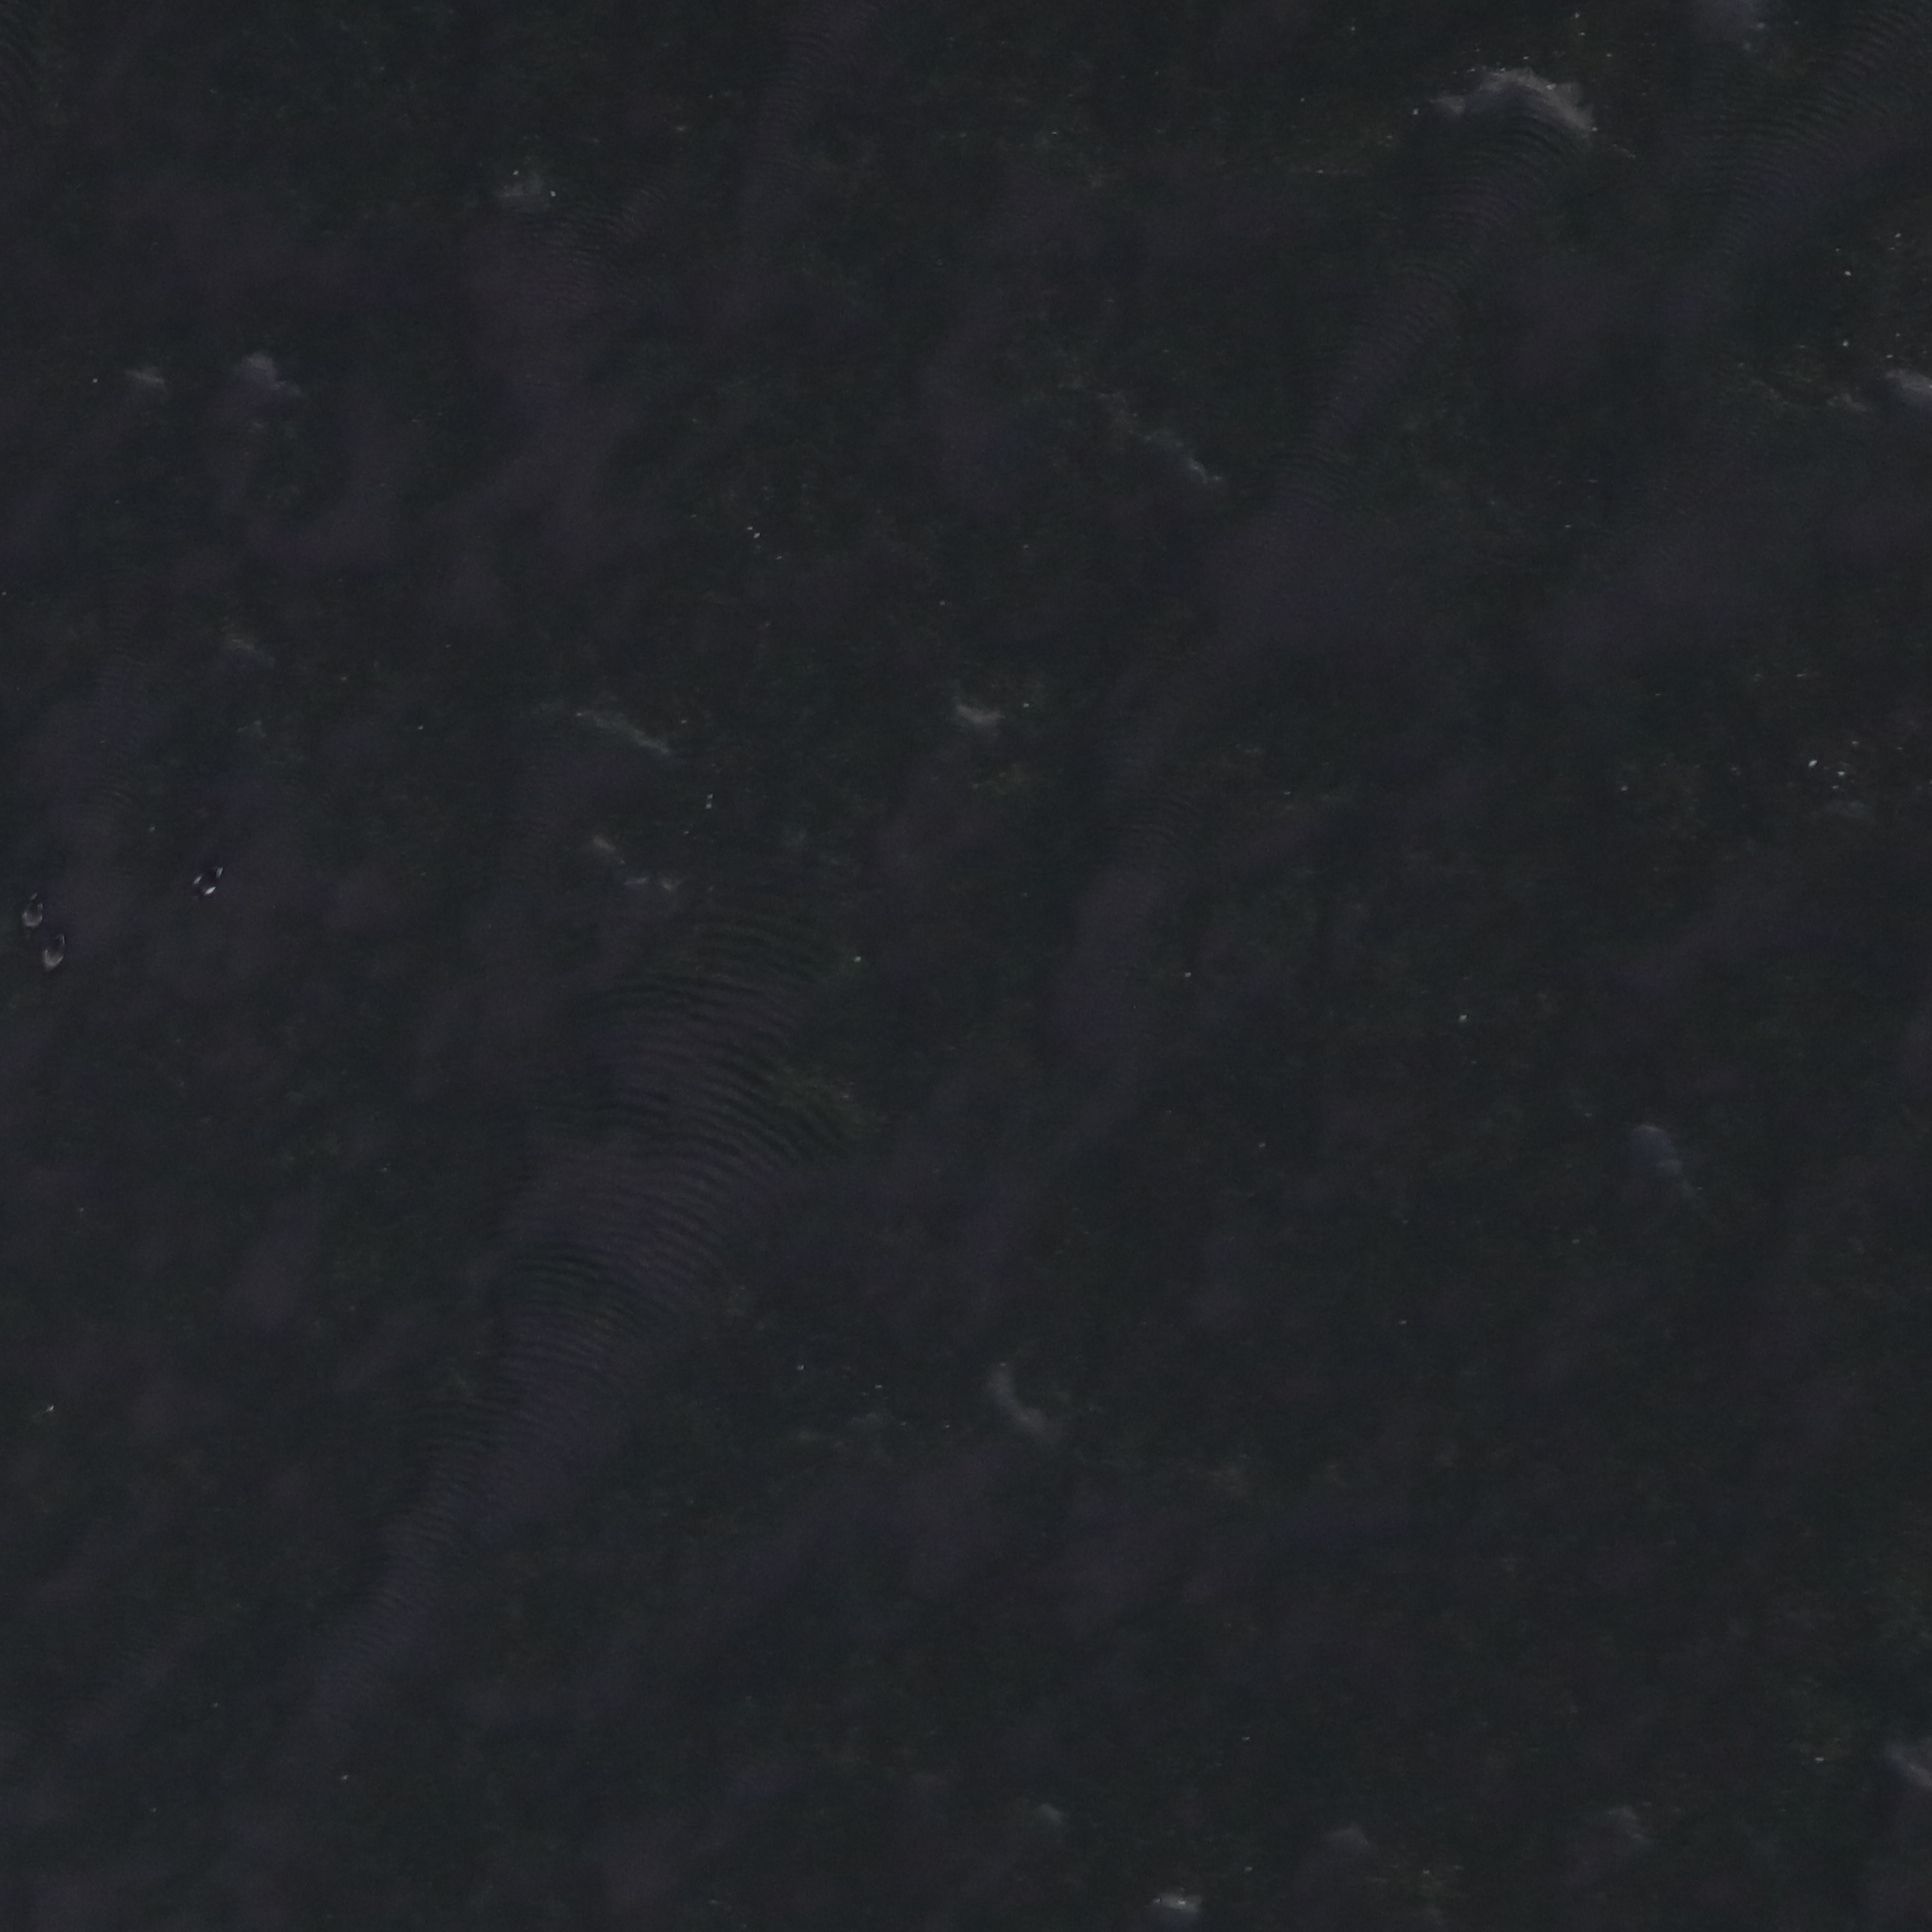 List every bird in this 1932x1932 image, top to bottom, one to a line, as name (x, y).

brant (207, 879)
brant (33, 910)
brant (55, 954)